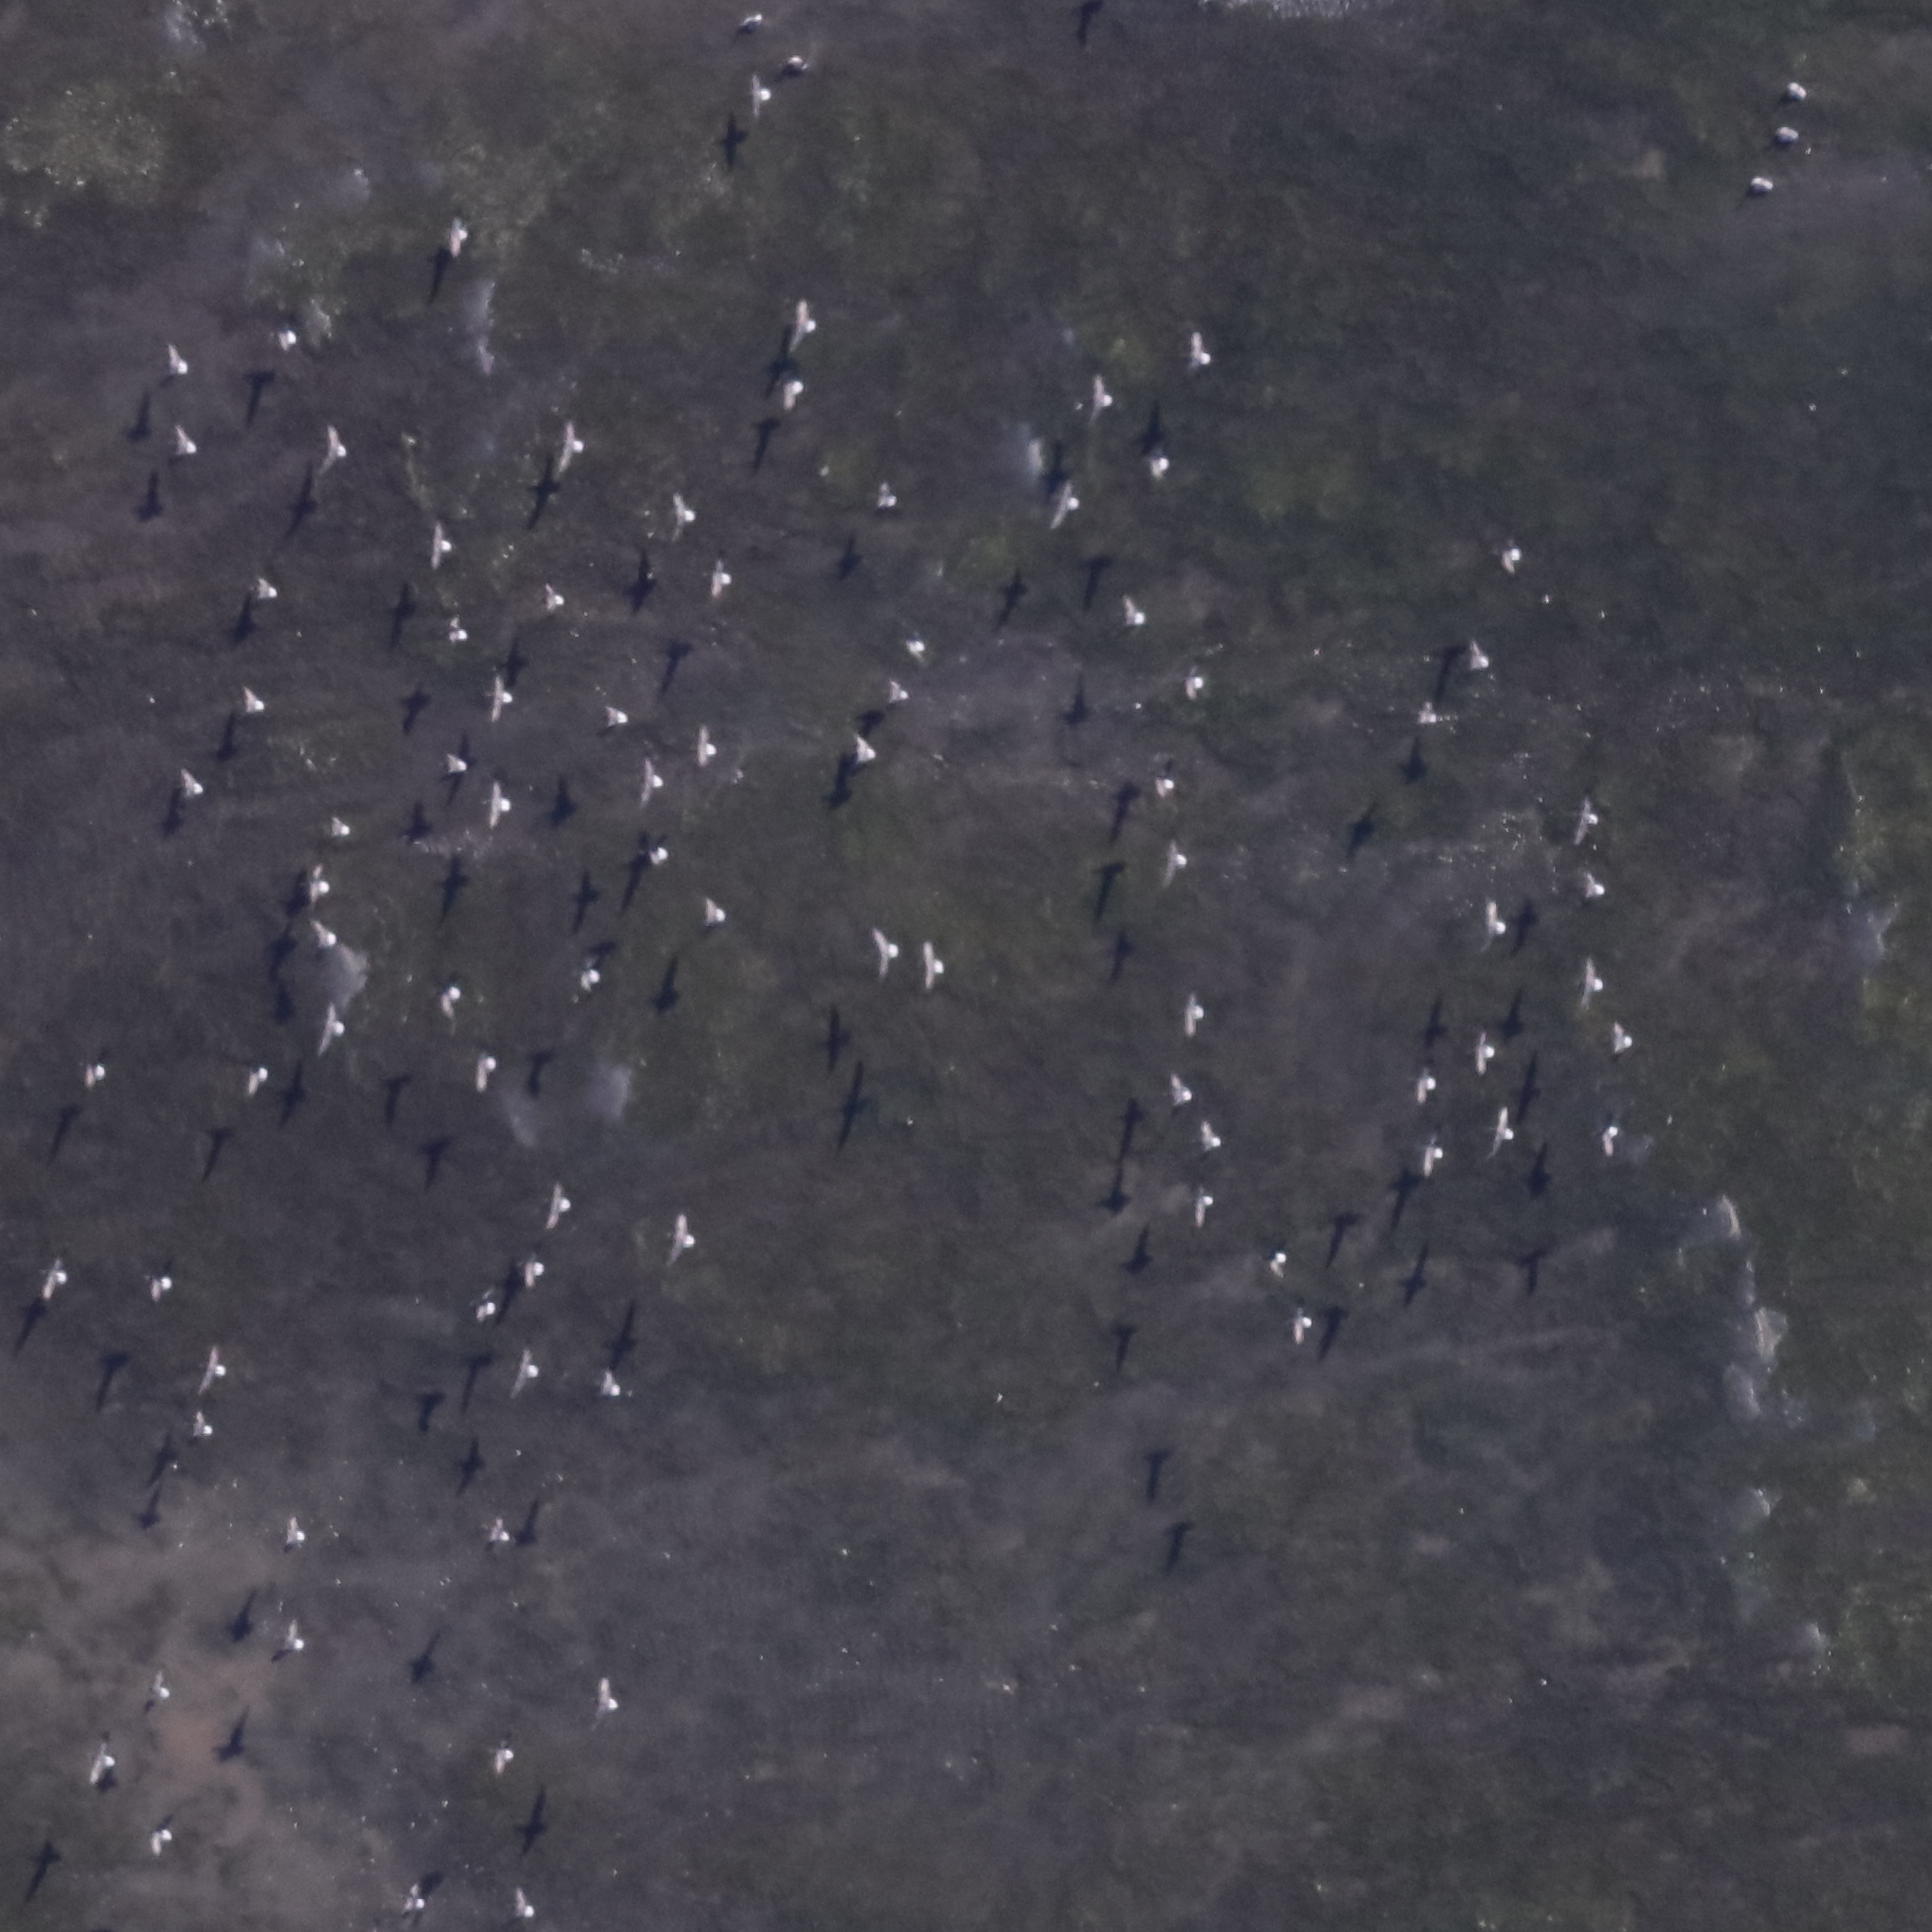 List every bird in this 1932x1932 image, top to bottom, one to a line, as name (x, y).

brant (752, 24)
brant (801, 59)
brant (1796, 90)
brant (755, 92)
brant (1784, 136)
brant (1760, 183)
brant (458, 233)
brant (803, 335)
brant (293, 341)
brant (1205, 355)
brant (175, 368)
brant (799, 394)
brant (1103, 399)
brant (576, 441)
brant (335, 446)
brant (185, 447)
brant (1161, 468)
brant (885, 498)
brant (1070, 506)
brant (681, 515)
brant (441, 547)
brant (1511, 550)
brant (722, 577)
brant (267, 582)
brant (554, 605)
brant (1133, 615)
brant (453, 631)
brant (914, 646)
brant (1480, 659)
brant (1198, 681)
brant (897, 692)
brant (506, 696)
brant (254, 705)
brant (618, 719)
brant (1421, 719)
brant (700, 748)
brant (867, 752)
brant (461, 769)
brant (1173, 782)
brant (185, 787)
brant (647, 790)
brant (1588, 812)
brant (498, 817)
brant (346, 822)
brant (665, 856)
brant (1171, 867)
brant (319, 882)
brant (1594, 887)
brant (714, 916)
brant (1498, 923)
brant (327, 943)
brant (895, 951)
brant (589, 980)
brant (932, 980)
brant (1595, 987)
brant (439, 991)
brant (1195, 1018)
brant (329, 1030)
brant (1623, 1040)
brant (1482, 1055)
brant (484, 1067)
brant (95, 1076)
brant (1420, 1082)
brant (1183, 1088)
brant (257, 1089)
brant (1509, 1129)
brant (1606, 1134)
brant (1210, 1152)
brant (1432, 1156)
brant (558, 1203)
brant (1198, 1208)
brant (689, 1237)
brant (530, 1263)
brant (1276, 1267)
brant (66, 1280)
brant (153, 1284)
brant (484, 1300)
brant (1300, 1321)
brant (530, 1360)
brant (215, 1368)
brant (604, 1375)
brant (195, 1422)
brant (506, 1535)
brant (300, 1537)
brant (302, 1633)
brant (161, 1686)
brant (599, 1699)
brant (507, 1759)
brant (114, 1765)
brant (163, 1836)
brant (414, 1900)
brant (530, 1905)